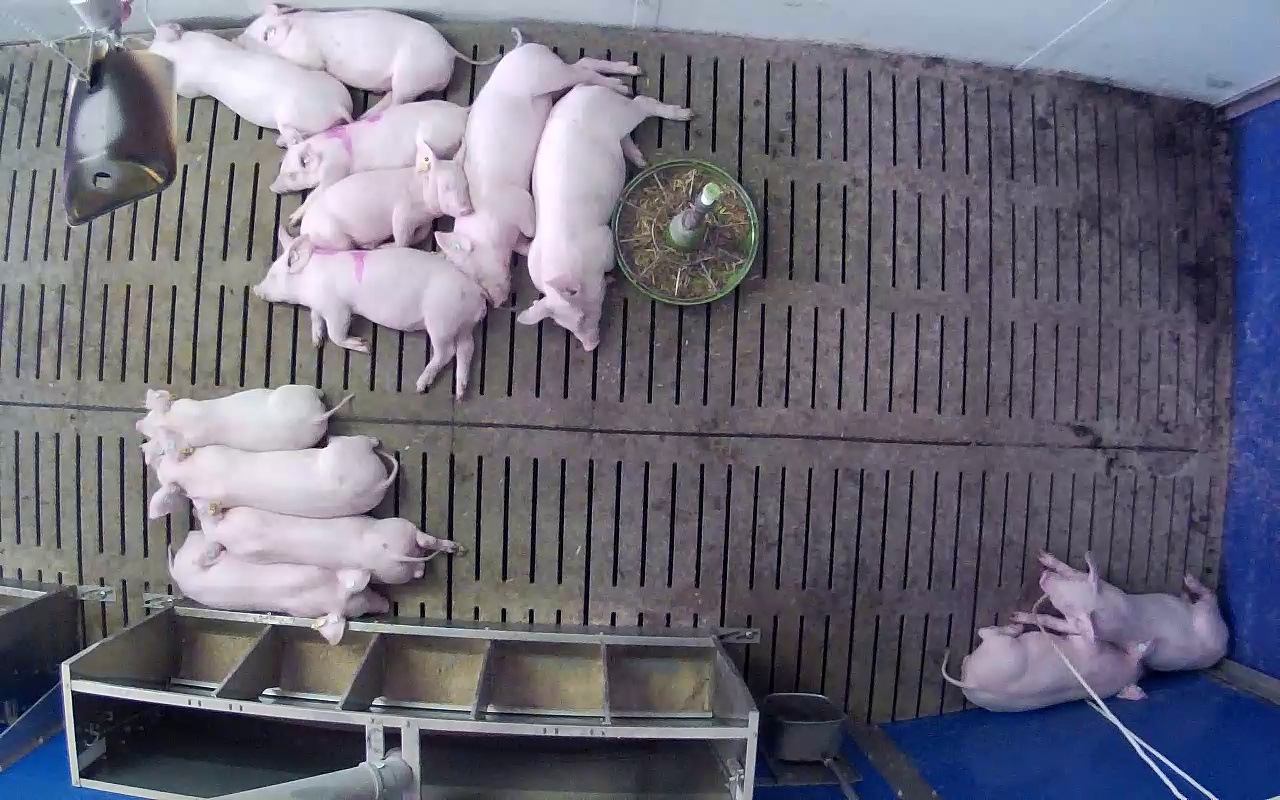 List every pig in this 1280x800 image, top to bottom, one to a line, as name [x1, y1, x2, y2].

pig [228, 5, 502, 121]
pig [148, 23, 357, 148]
pig [431, 26, 644, 310]
pig [515, 78, 697, 353]
pig [267, 97, 473, 224]
pig [299, 137, 474, 251]
pig [253, 225, 496, 403]
pig [135, 382, 357, 467]
pig [148, 425, 398, 521]
pig [191, 495, 466, 585]
pig [165, 528, 391, 644]
pig [1011, 548, 1232, 672]
pig [940, 626, 1157, 715]